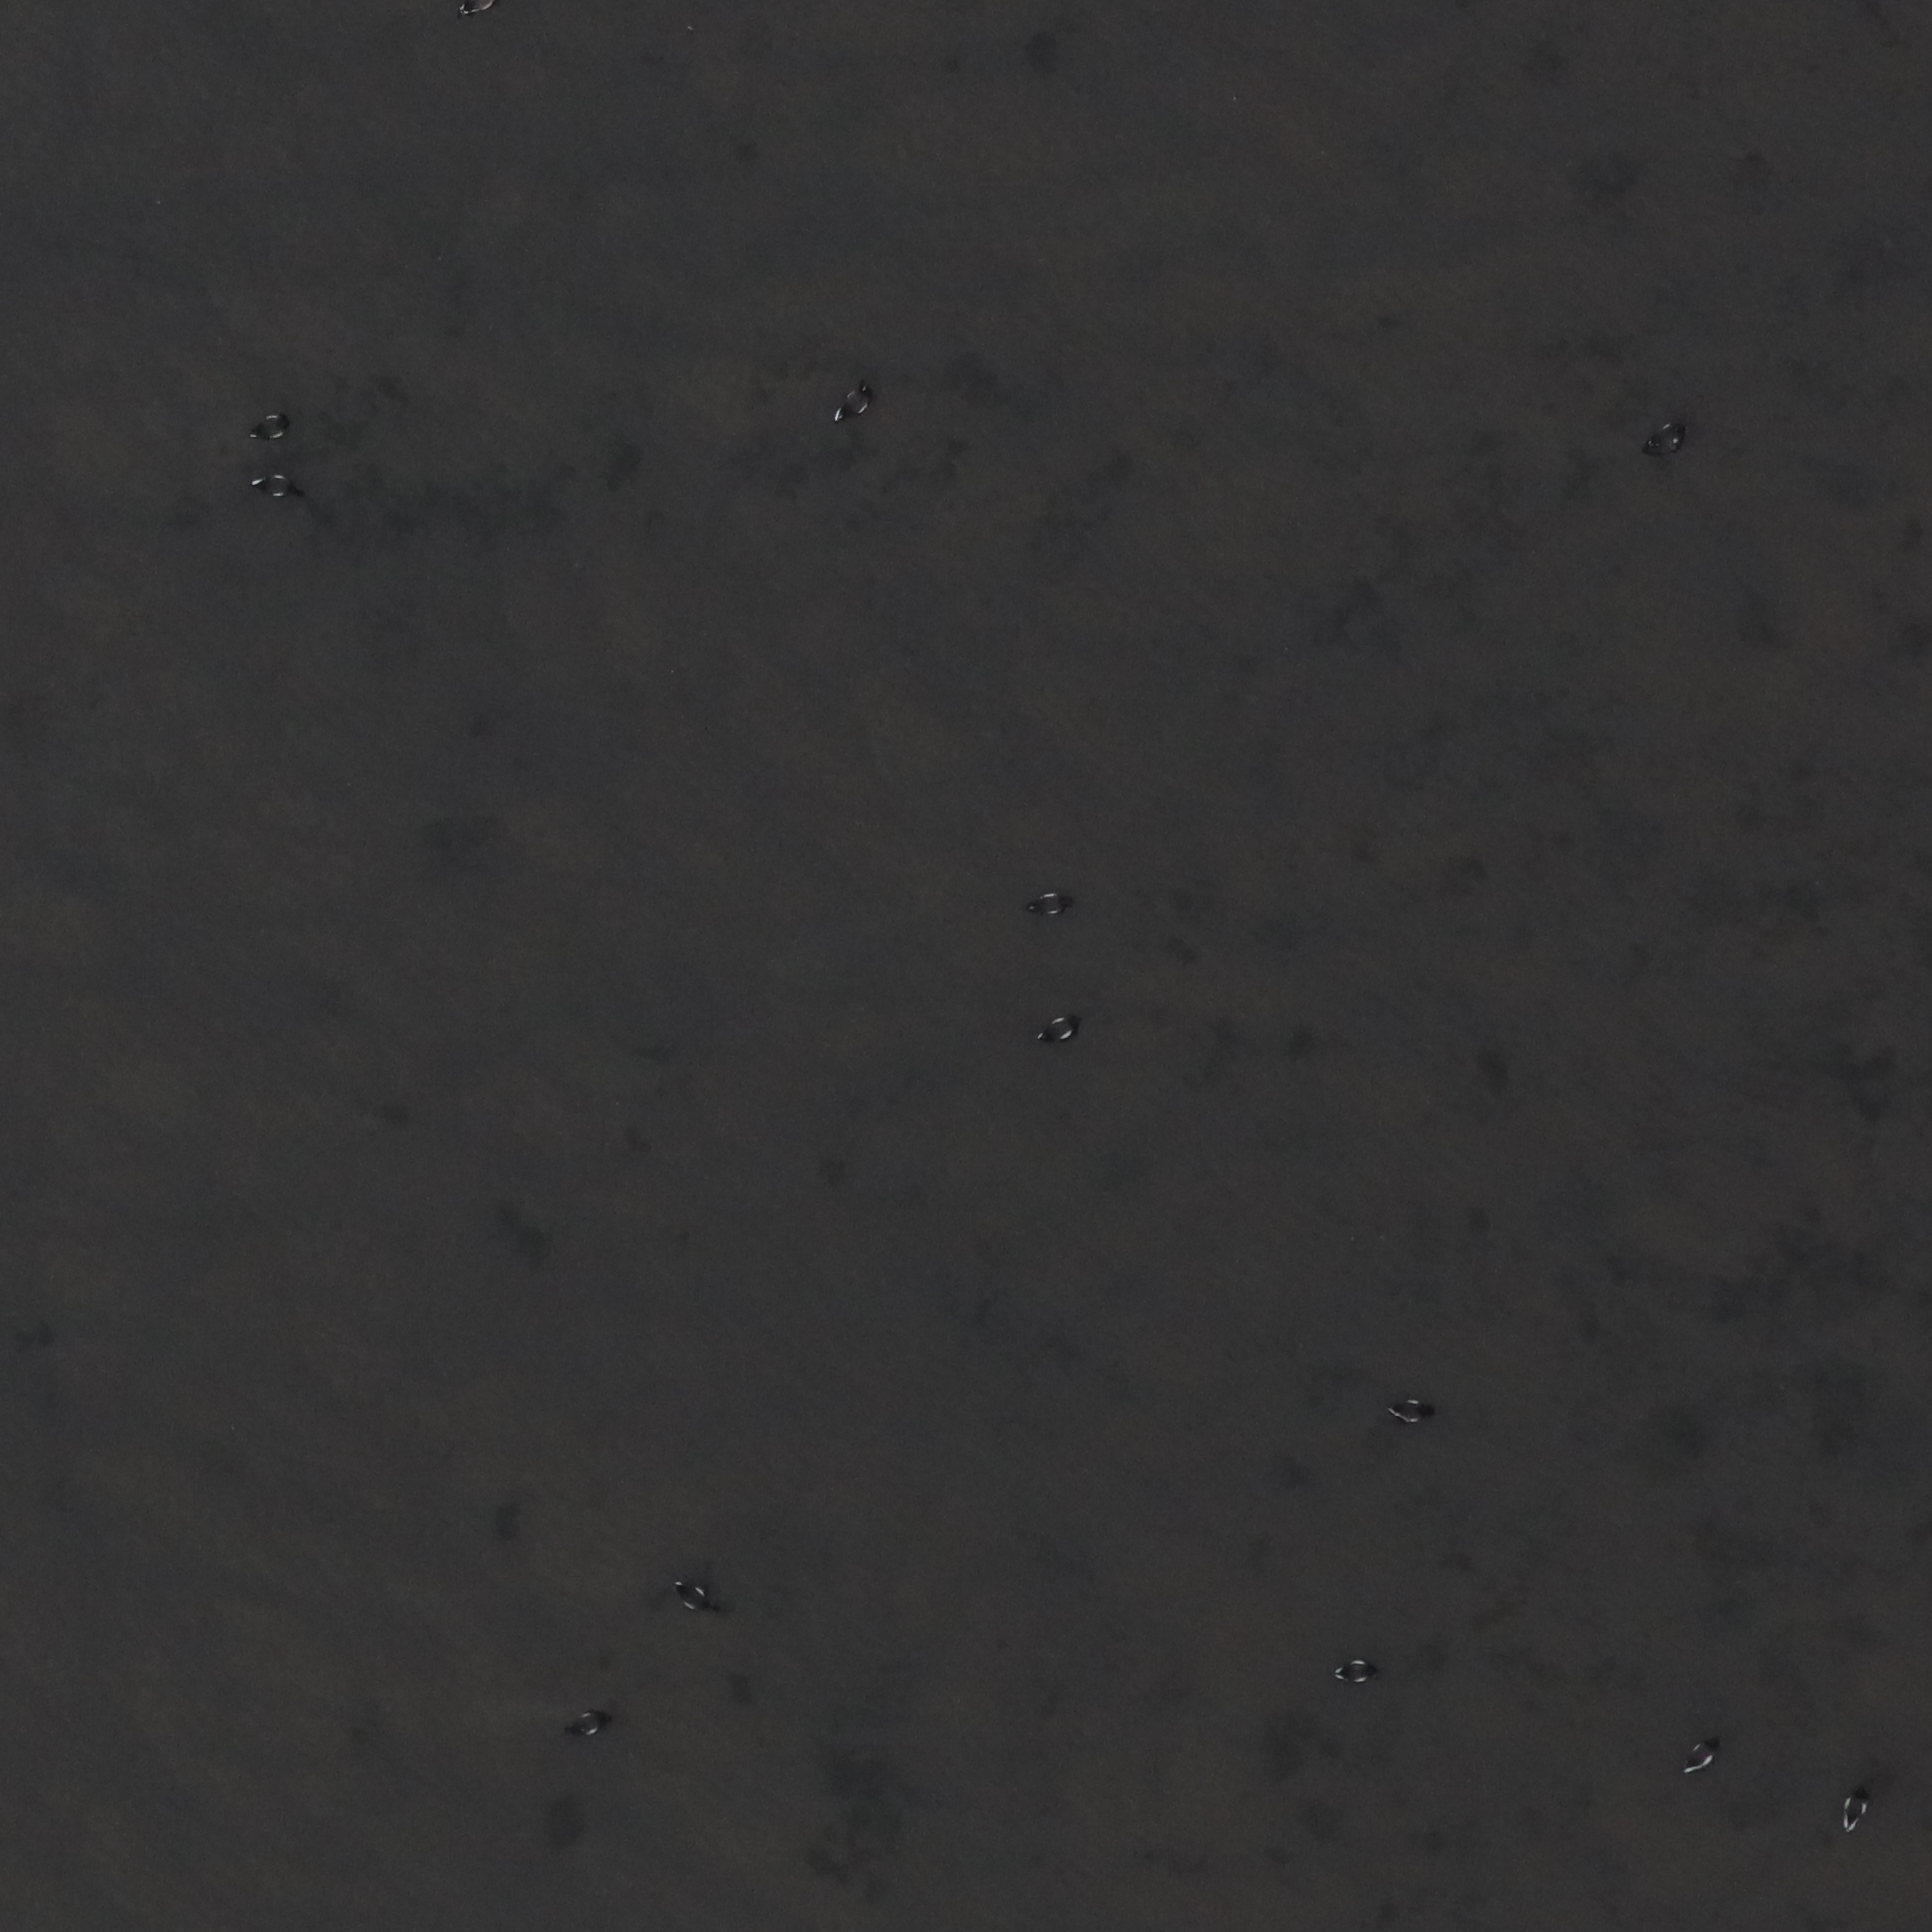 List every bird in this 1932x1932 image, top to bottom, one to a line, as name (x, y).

brant (853, 402)
brant (274, 427)
brant (1667, 433)
brant (279, 485)
brant (1049, 902)
brant (1060, 1029)
brant (1411, 1411)
brant (696, 1597)
brant (1357, 1672)
brant (594, 1727)
brant (1691, 1741)
brant (1854, 1809)